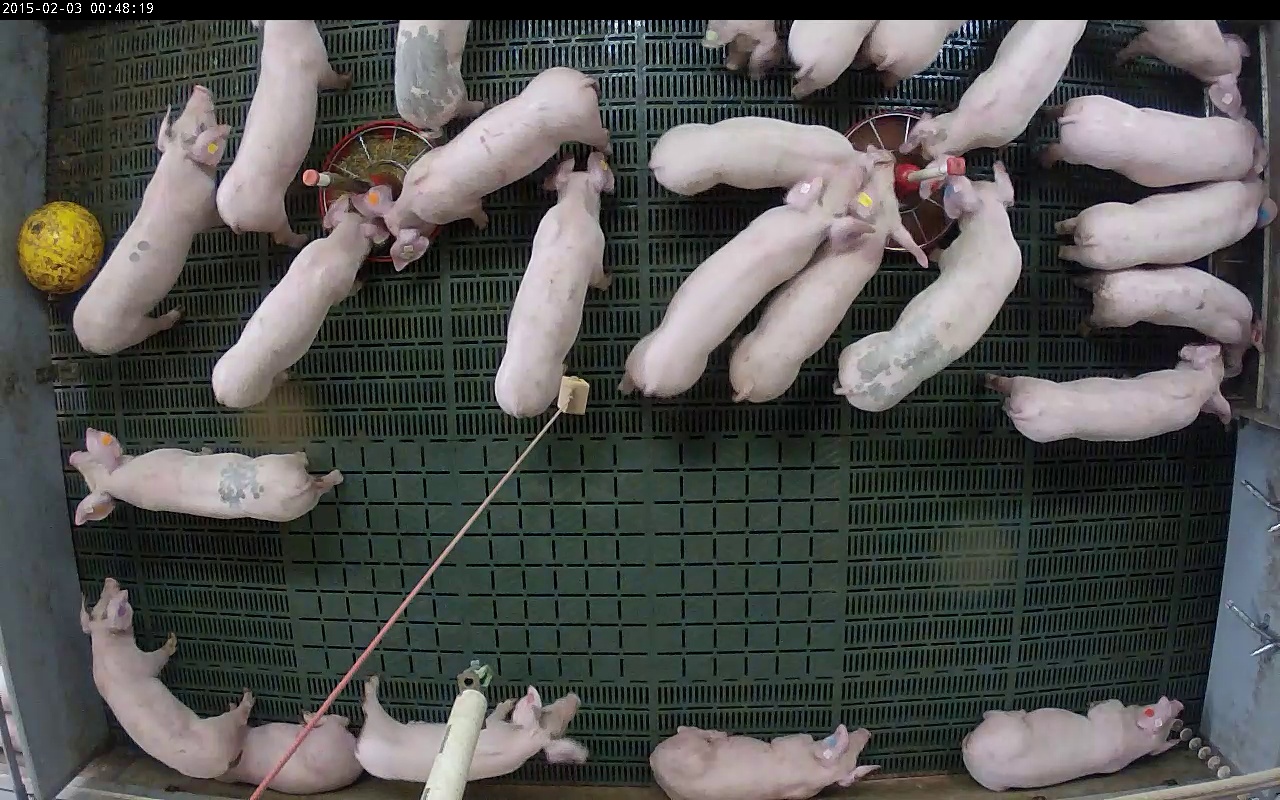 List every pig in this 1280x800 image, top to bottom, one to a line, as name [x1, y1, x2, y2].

pig [394, 20, 483, 140]
pig [788, 20, 877, 100]
pig [899, 20, 1089, 200]
pig [218, 21, 350, 247]
pig [855, 21, 967, 90]
pig [703, 22, 788, 80]
pig [1115, 22, 1250, 114]
pig [352, 66, 614, 272]
pig [74, 85, 232, 356]
pig [1040, 94, 1268, 190]
pig [650, 115, 896, 224]
pig [495, 154, 616, 420]
pig [831, 158, 1023, 413]
pig [728, 160, 931, 406]
pig [617, 163, 877, 397]
pig [1056, 163, 1280, 270]
pig [211, 192, 391, 407]
pig [1072, 266, 1266, 375]
pig [986, 344, 1231, 444]
pig [69, 427, 344, 528]
pig [78, 576, 253, 782]
pig [354, 678, 587, 785]
pig [961, 695, 1185, 791]
pig [212, 711, 360, 793]
pig [647, 724, 879, 798]